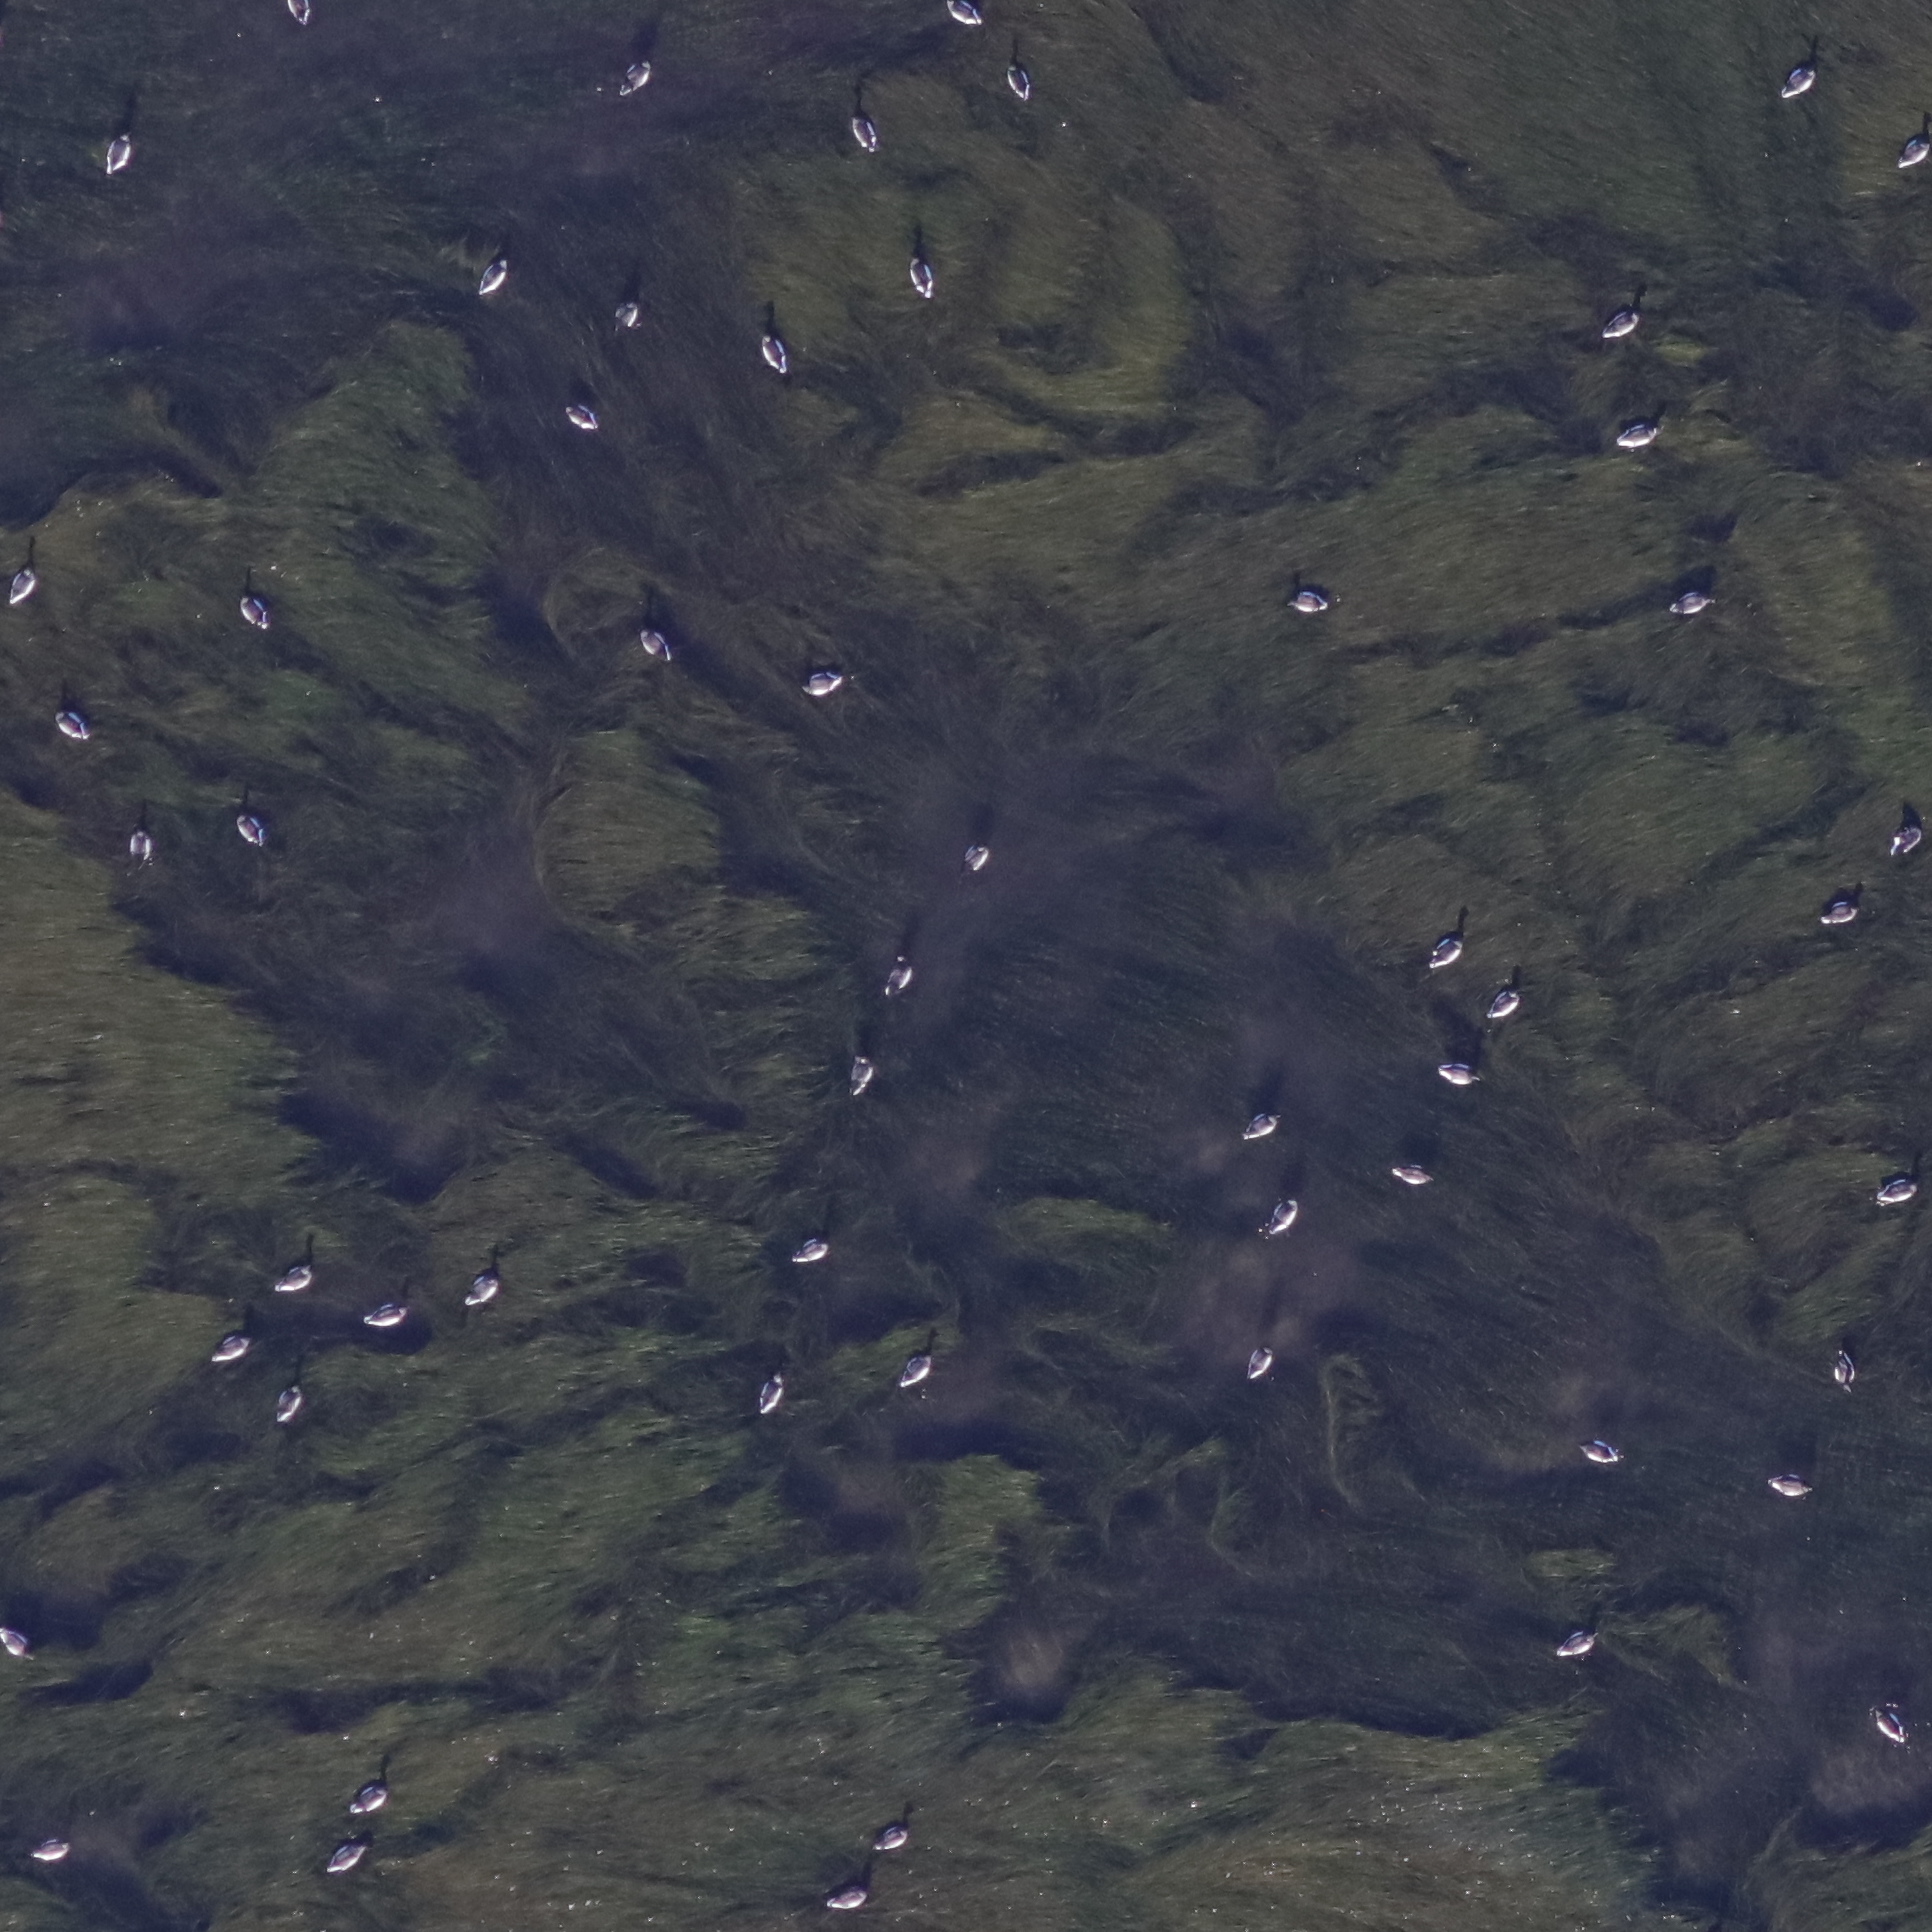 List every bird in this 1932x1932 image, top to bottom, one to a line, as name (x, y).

brant (298, 5)
brant (963, 11)
brant (635, 77)
brant (1017, 79)
brant (1798, 80)
brant (863, 129)
brant (1914, 153)
brant (118, 154)
brant (920, 273)
brant (489, 274)
brant (626, 317)
brant (1619, 322)
brant (774, 352)
brant (580, 414)
brant (1638, 433)
brant (21, 583)
brant (1308, 600)
brant (1691, 603)
brant (254, 609)
brant (653, 641)
brant (820, 681)
brant (70, 723)
brant (250, 827)
brant (1907, 837)
brant (142, 846)
brant (970, 851)
brant (1841, 913)
brant (1447, 951)
brant (896, 976)
brant (1506, 1005)
brant (1460, 1072)
brant (860, 1073)
brant (1260, 1126)
brant (1414, 1175)
brant (1898, 1190)
brant (1281, 1215)
brant (810, 1249)
brant (294, 1280)
brant (481, 1288)
brant (386, 1314)
brant (233, 1347)
brant (1260, 1363)
brant (1843, 1368)
brant (918, 1370)
brant (771, 1394)
brant (286, 1402)
brant (1597, 1452)
brant (1791, 1484)
brant (15, 1642)
brant (1577, 1644)
brant (1890, 1722)
brant (369, 1797)
brant (892, 1837)
brant (53, 1853)
brant (344, 1856)
brant (846, 1897)